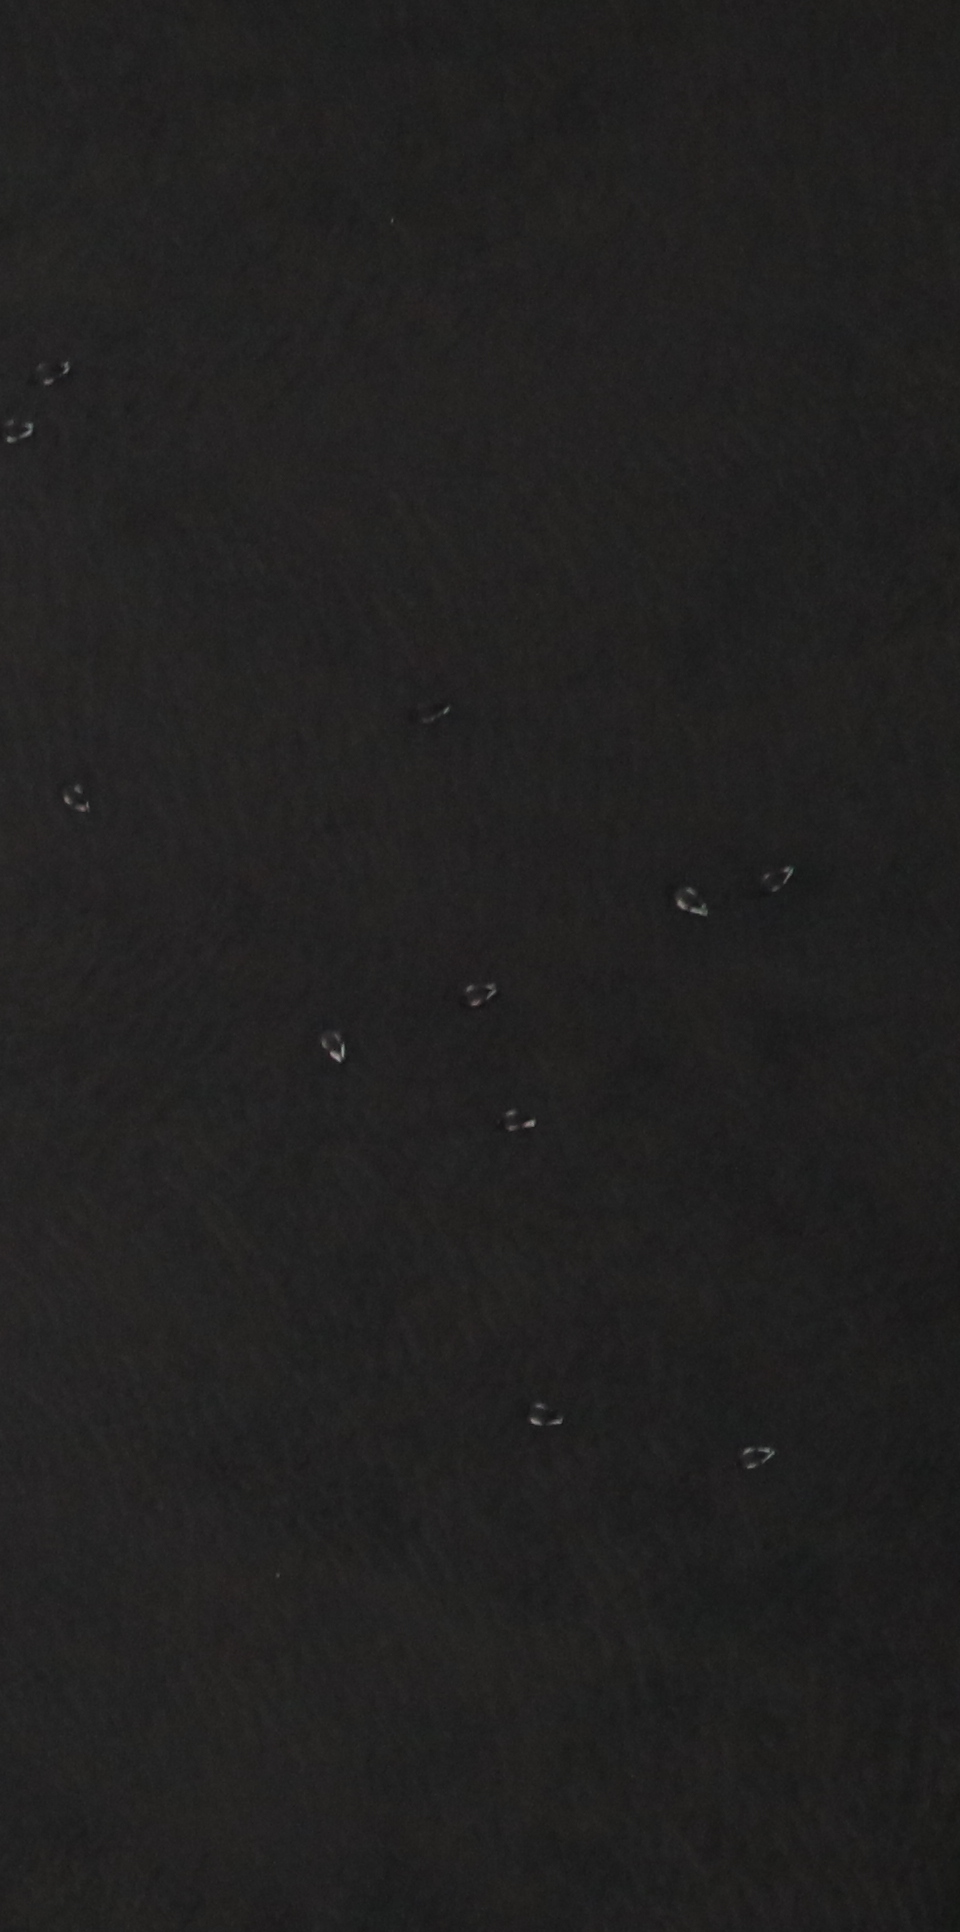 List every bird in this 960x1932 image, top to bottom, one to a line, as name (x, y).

brant (51, 374)
brant (16, 431)
brant (428, 714)
brant (77, 798)
brant (776, 881)
brant (690, 899)
brant (479, 997)
brant (333, 1043)
brant (517, 1122)
brant (544, 1415)
brant (751, 1457)